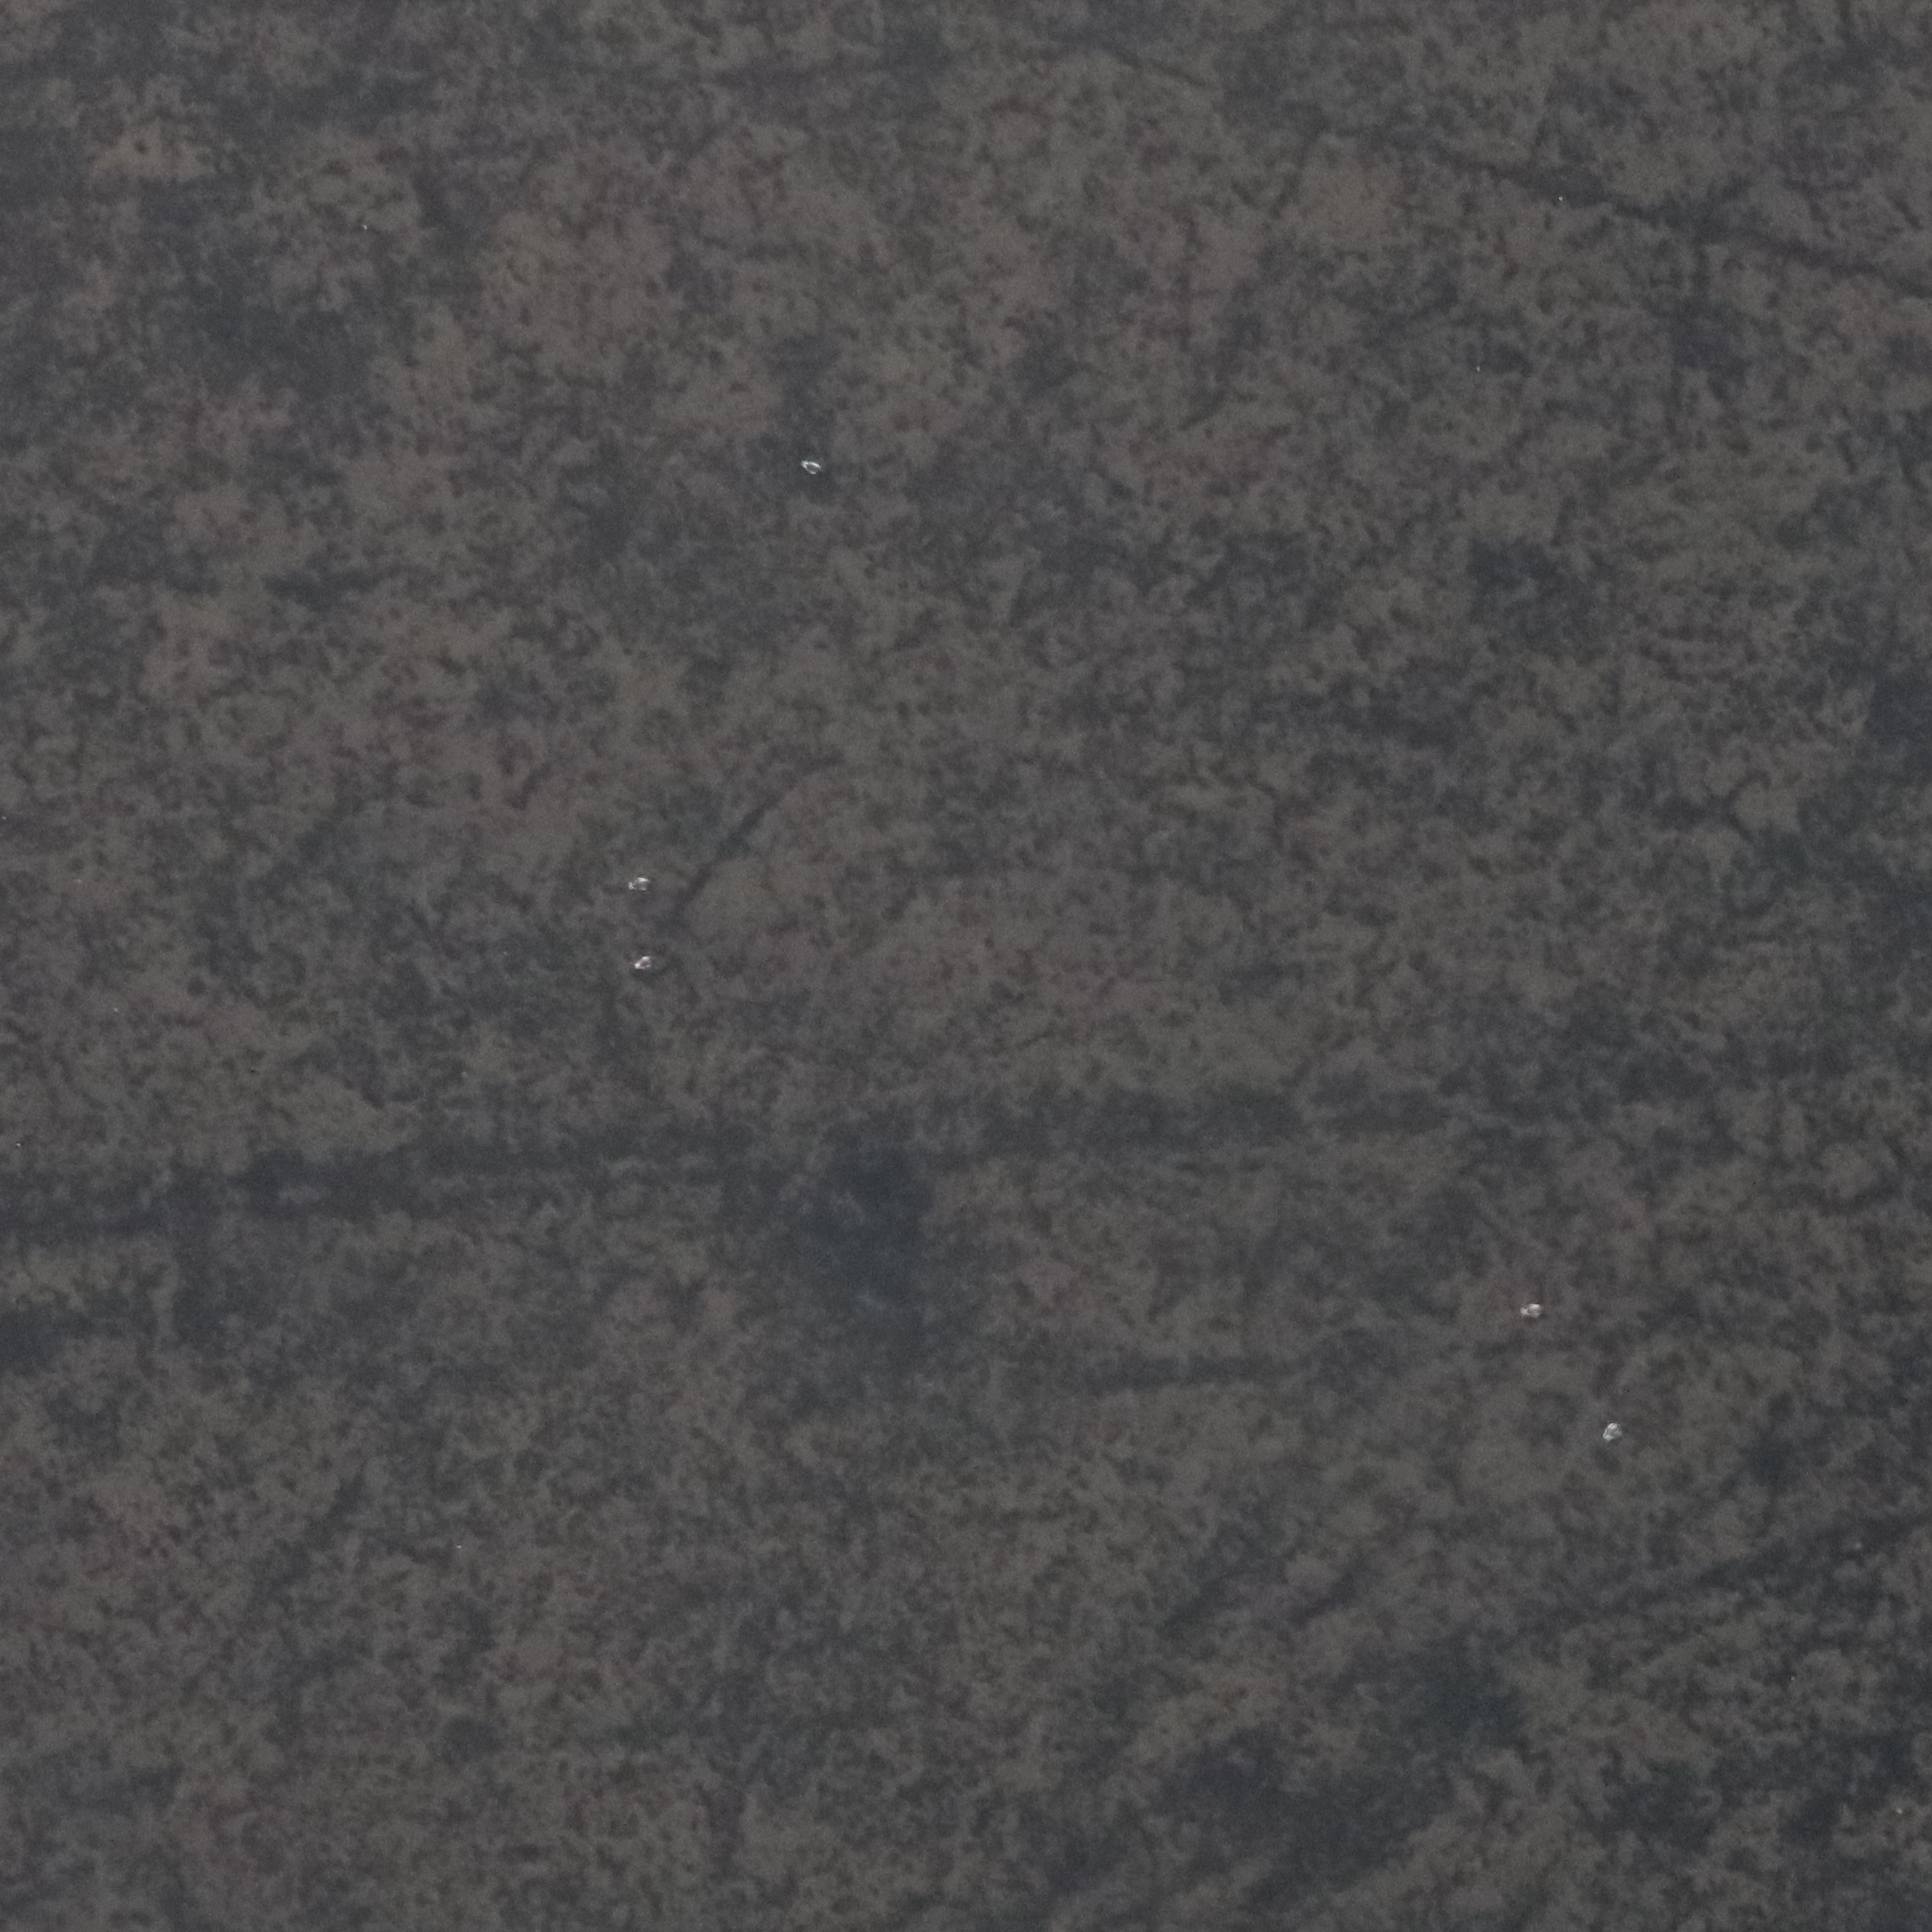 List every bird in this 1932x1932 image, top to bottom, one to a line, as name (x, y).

brant (811, 464)
brant (652, 881)
brant (634, 974)
brant (1538, 1315)
brant (1610, 1430)